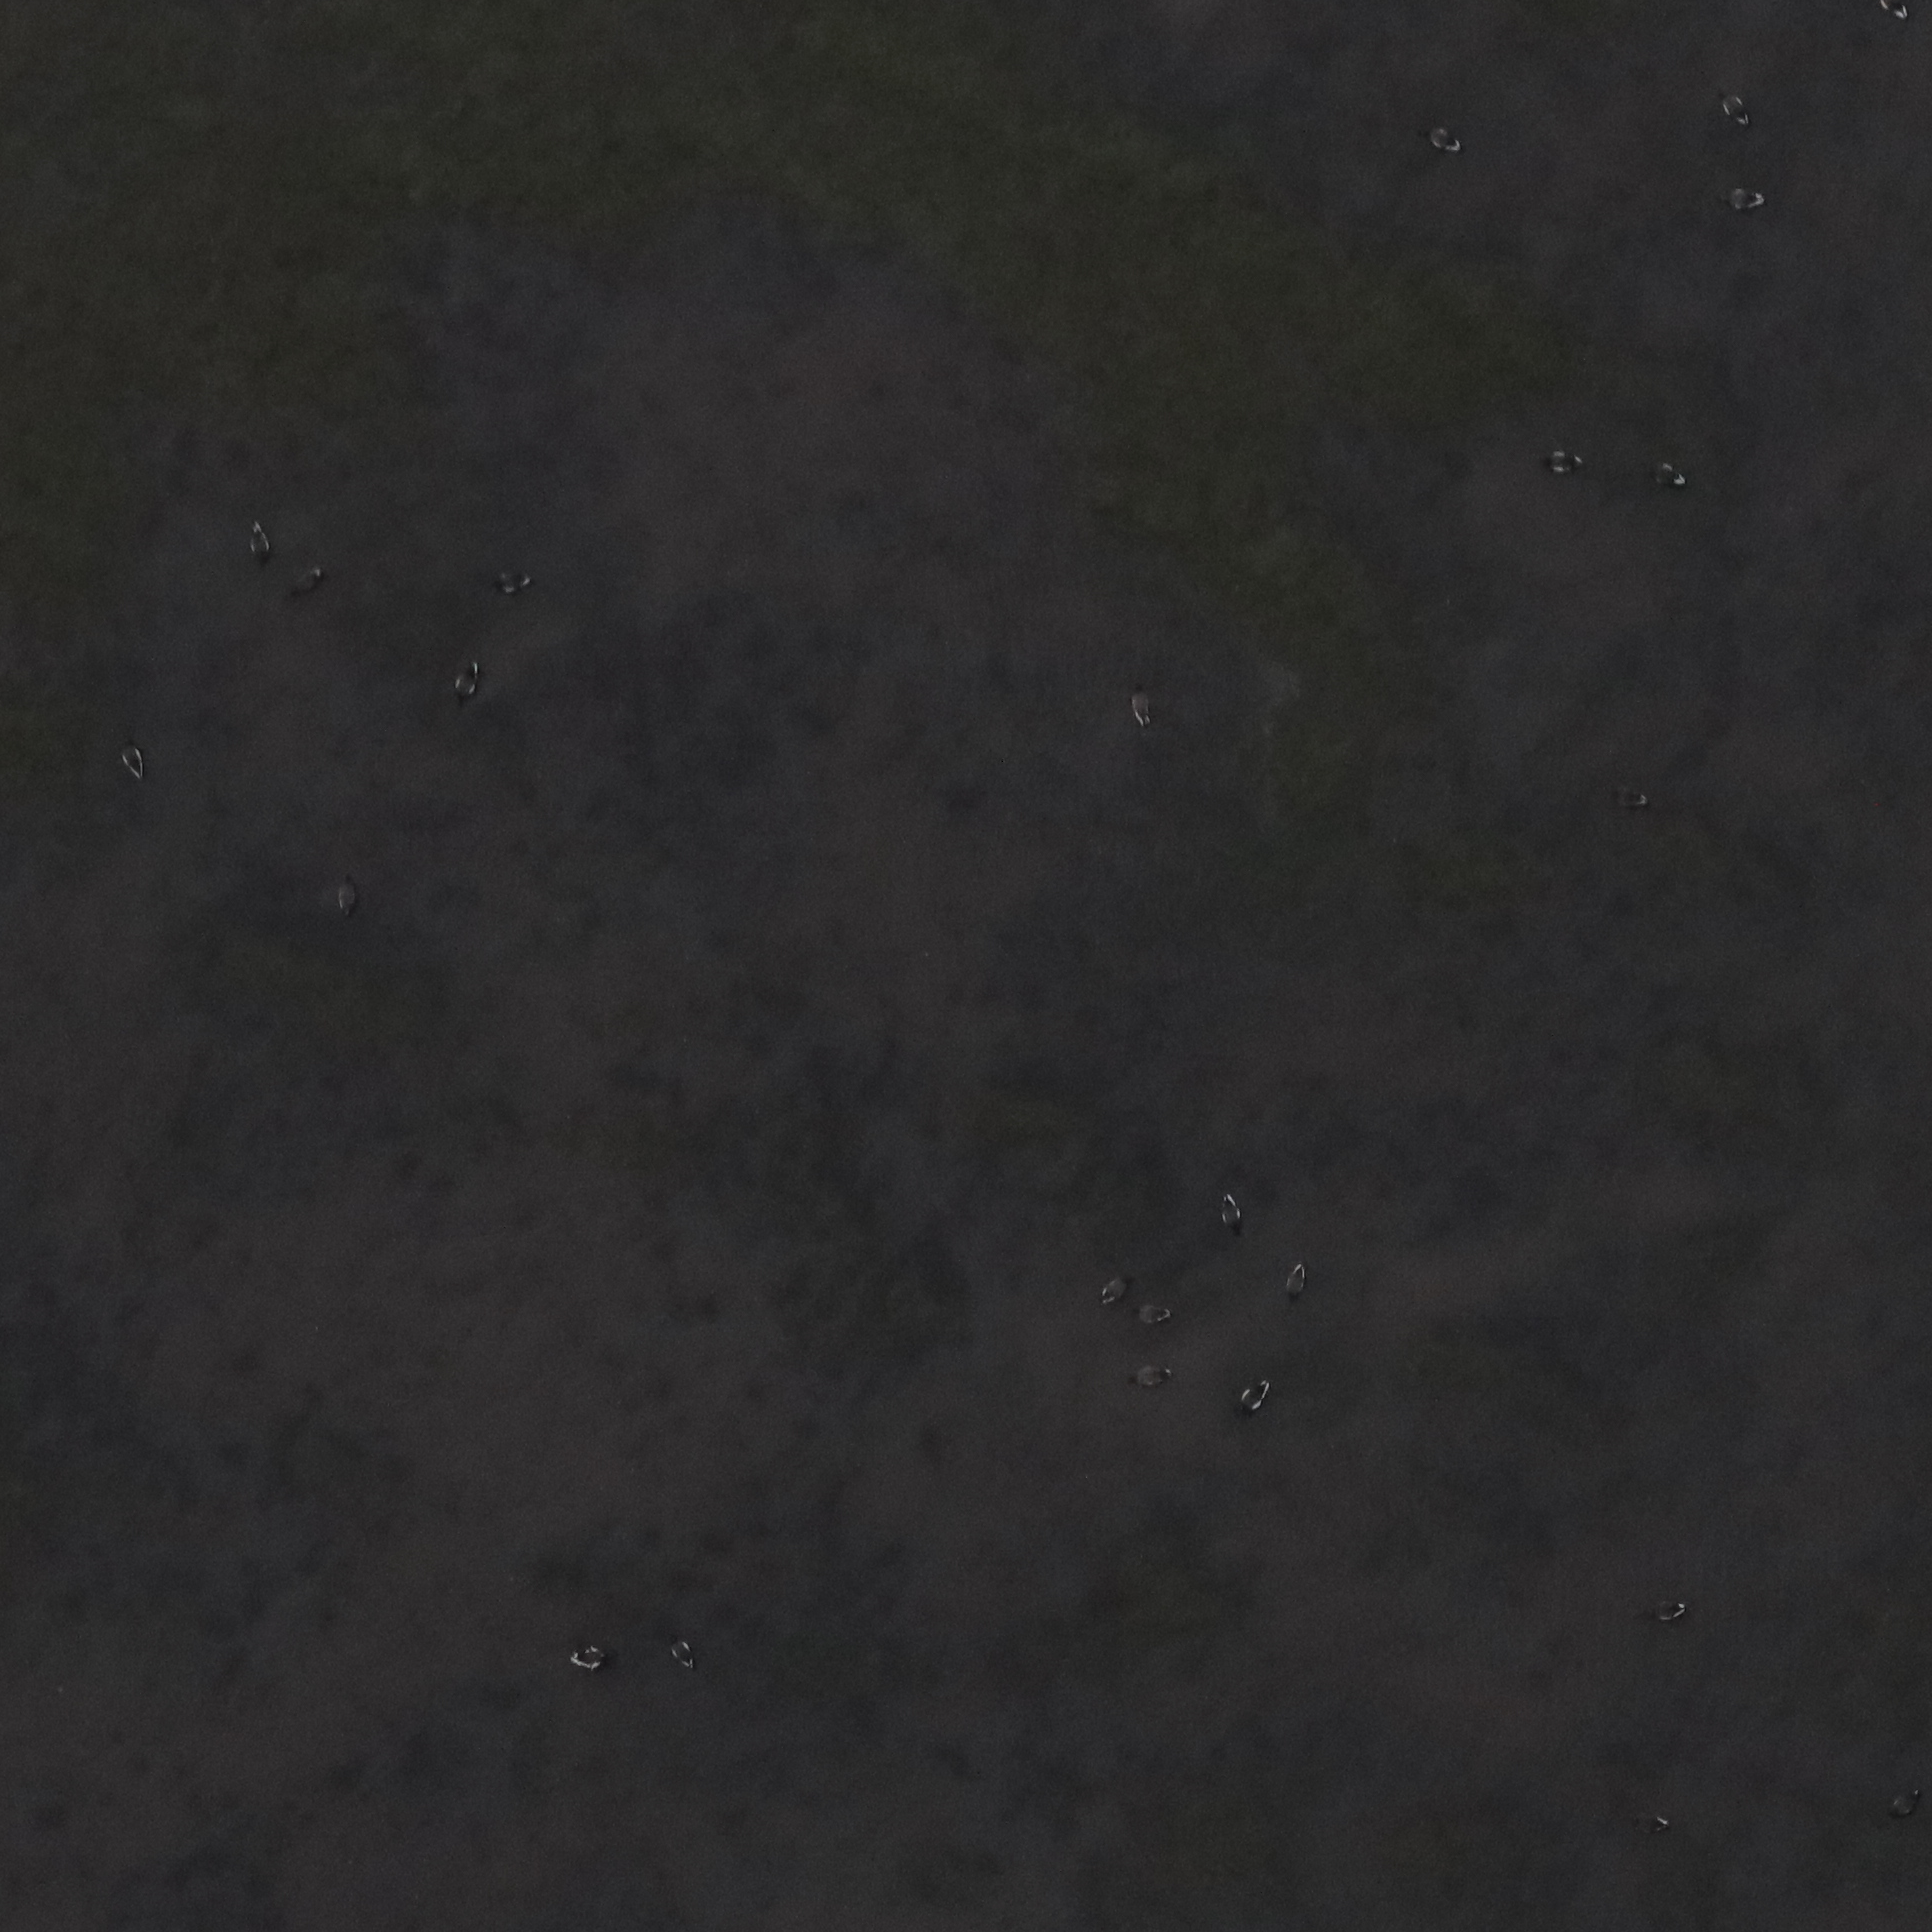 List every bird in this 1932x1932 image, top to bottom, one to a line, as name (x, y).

brant (1893, 4)
brant (1735, 110)
brant (1446, 140)
brant (1744, 199)
brant (1563, 460)
brant (1669, 474)
brant (263, 544)
brant (299, 583)
brant (513, 583)
brant (471, 683)
brant (1141, 706)
brant (135, 760)
brant (1631, 795)
brant (346, 895)
brant (1233, 1216)
brant (1296, 1282)
brant (1118, 1290)
brant (1152, 1313)
brant (1152, 1377)
brant (1254, 1397)
brant (1667, 1611)
brant (685, 1653)
brant (590, 1657)
brant (1904, 1801)
brant (1652, 1823)